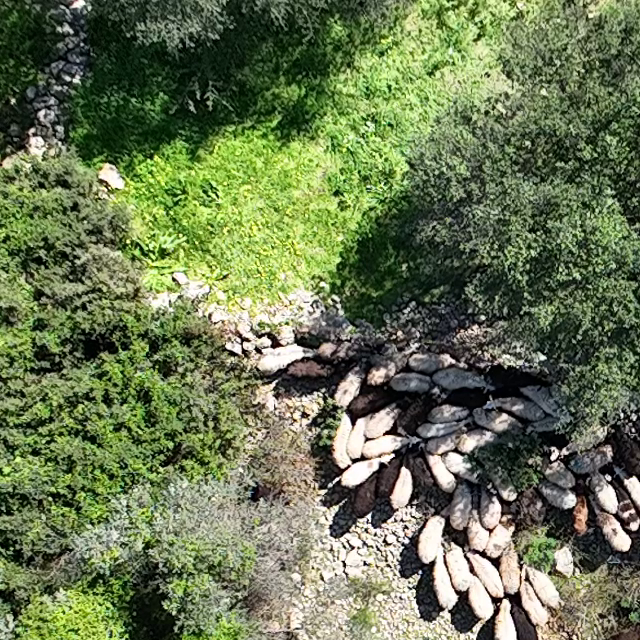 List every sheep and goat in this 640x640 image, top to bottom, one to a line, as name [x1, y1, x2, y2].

sheep [366, 343, 421, 385]
sheep [257, 345, 318, 374]
sheep [409, 352, 467, 372]
sheep [334, 357, 366, 406]
sheep [287, 359, 334, 377]
sheep [432, 367, 494, 391]
sheep [391, 372, 447, 403]
sheep [519, 384, 571, 423]
sheep [401, 385, 449, 425]
sheep [346, 386, 387, 414]
sheep [483, 395, 545, 420]
sheep [364, 396, 413, 439]
sheep [428, 406, 469, 423]
sheep [473, 407, 523, 432]
sheep [333, 412, 352, 469]
sheep [347, 414, 372, 460]
sheep [416, 416, 472, 438]
sheep [525, 417, 562, 434]
sheep [605, 425, 639, 474]
sheep [427, 428, 467, 455]
sheep [457, 429, 498, 453]
sheep [363, 434, 422, 459]
sheep [419, 443, 456, 493]
sheep [568, 445, 612, 474]
sheep [390, 450, 413, 510]
sheep [341, 453, 394, 489]
sheep [442, 453, 498, 494]
sheep [375, 454, 403, 496]
sheep [535, 458, 575, 488]
sheep [483, 460, 517, 502]
sheep [353, 462, 387, 518]
sheep [613, 465, 639, 515]
sheep [590, 471, 619, 513]
sheep [537, 476, 577, 510]
sheep [606, 477, 639, 531]
sheep [448, 479, 471, 531]
sheep [468, 486, 489, 551]
sheep [481, 486, 502, 529]
sheep [519, 489, 545, 522]
sheep [573, 496, 588, 536]
sheep [418, 505, 449, 564]
sheep [596, 509, 632, 553]
sheep [485, 518, 516, 560]
sheep [445, 542, 470, 592]
sheep [500, 542, 520, 594]
sheep [433, 546, 458, 609]
sheep [463, 546, 505, 598]
sheep [526, 567, 561, 608]
sheep [469, 575, 494, 620]
sheep [520, 579, 548, 626]
sheep [494, 599, 519, 639]
sheep [510, 604, 538, 639]
sheep [606, 625, 639, 639]